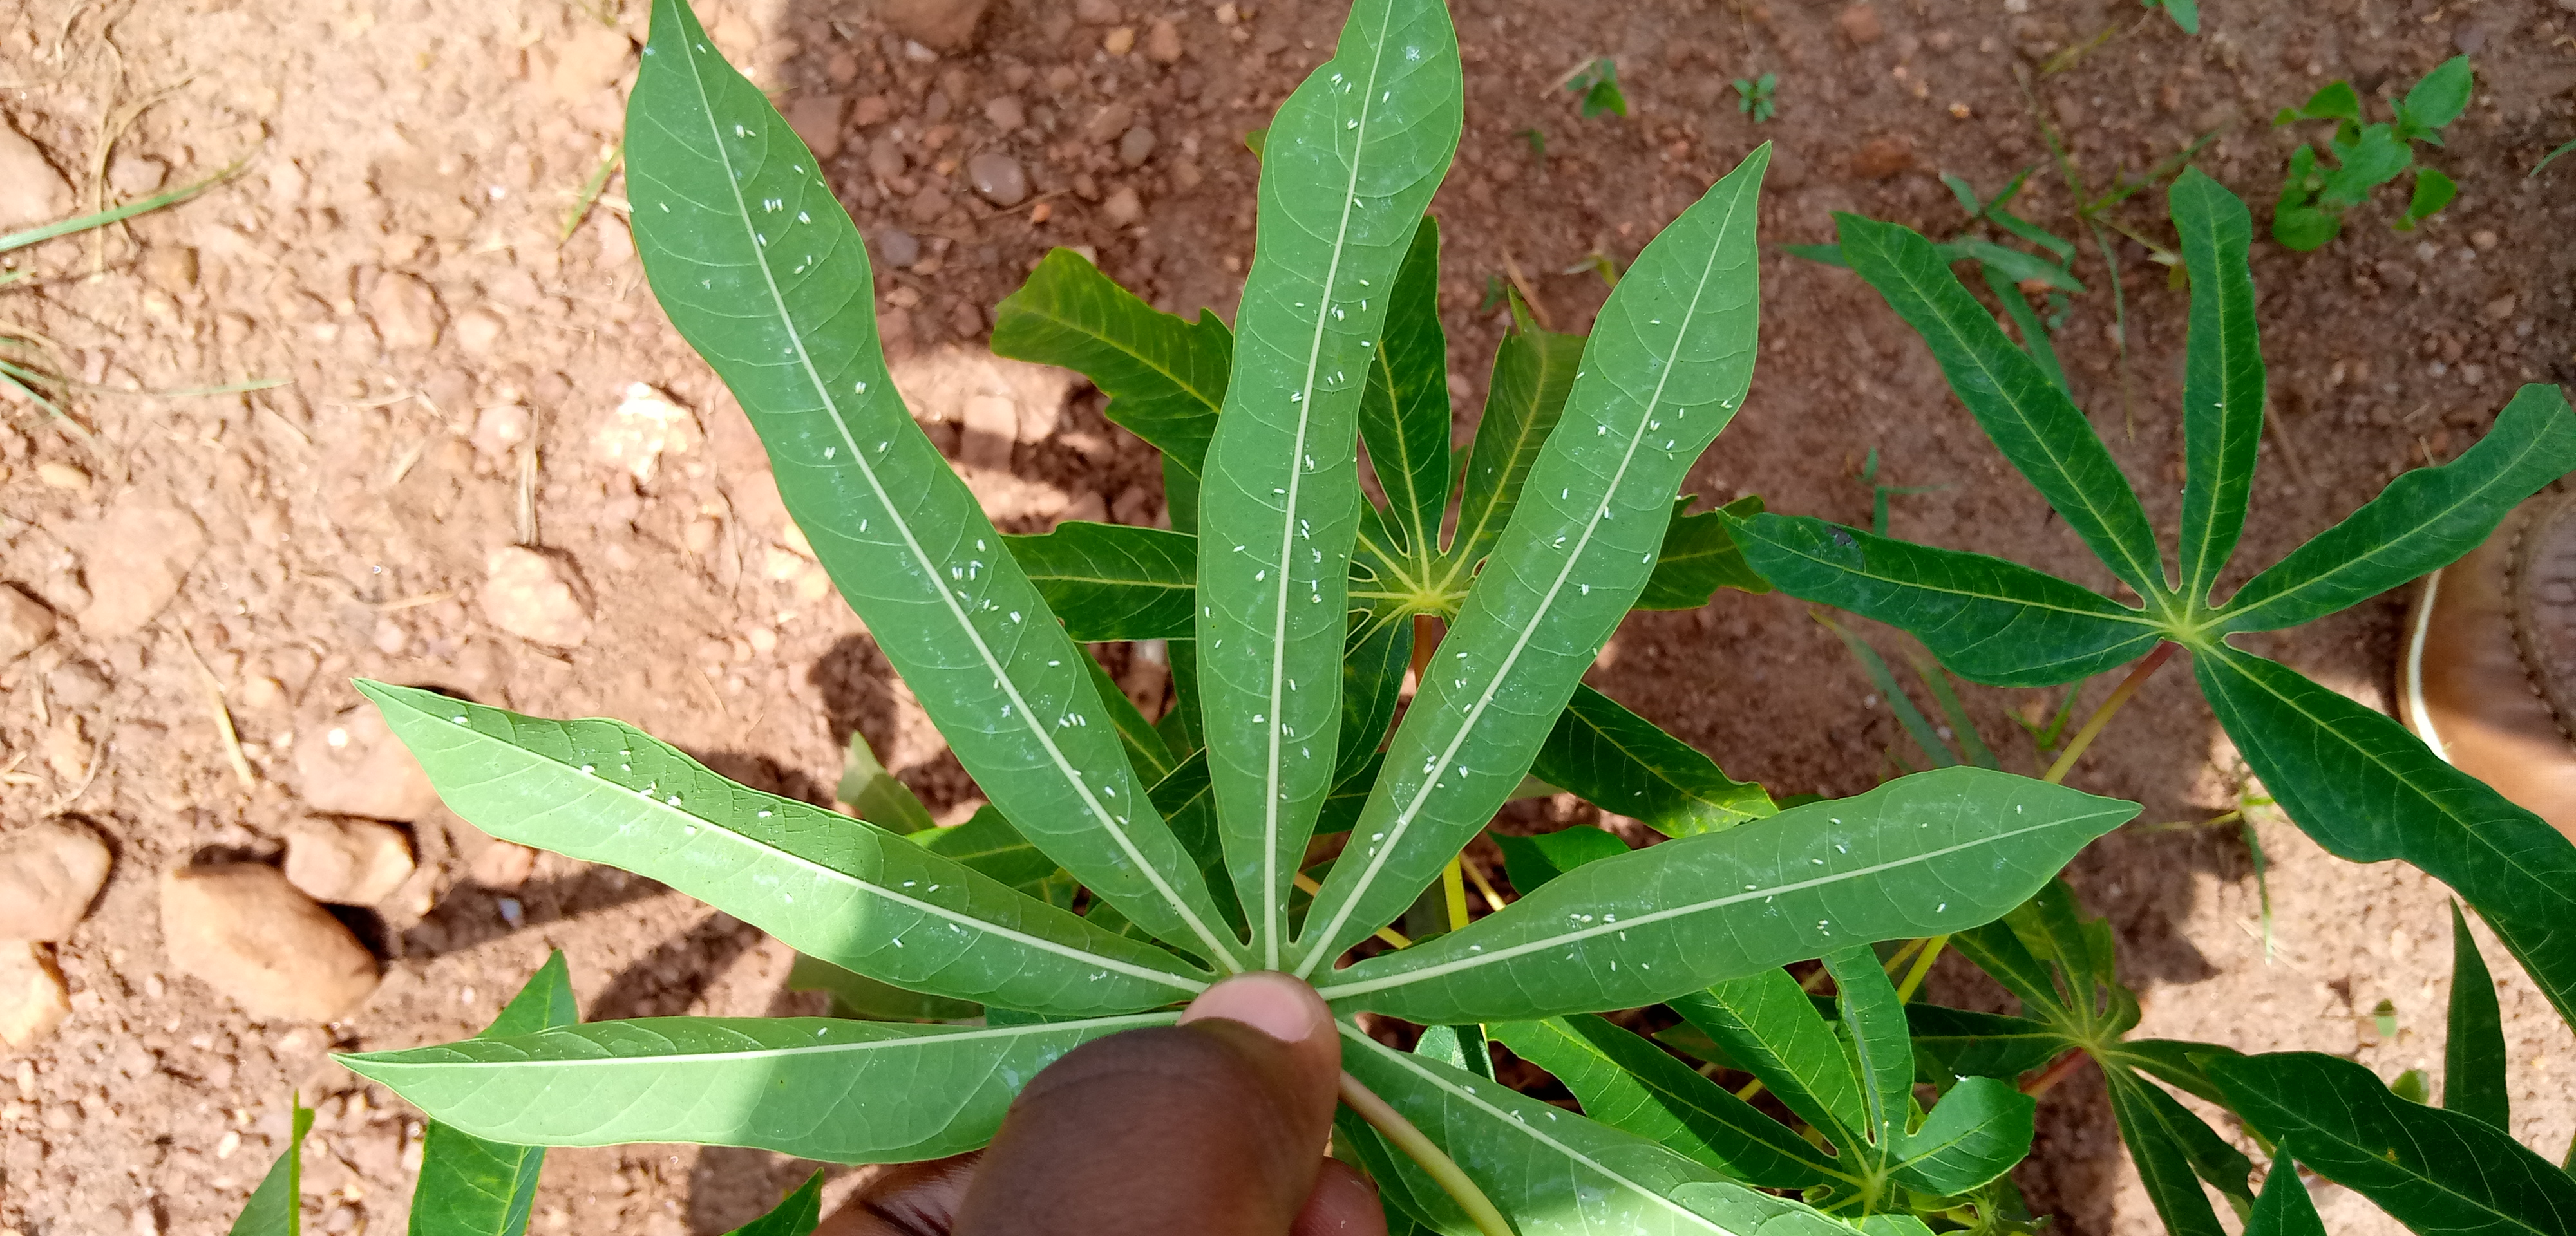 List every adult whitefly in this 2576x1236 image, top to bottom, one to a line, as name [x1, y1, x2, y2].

whitefly [694, 42, 709, 55]
whitefly [1329, 73, 1342, 83]
whitefly [1334, 76, 1344, 88]
whitefly [1344, 79, 1354, 95]
whitefly [1379, 89, 1392, 105]
whitefly [1345, 117, 1355, 126]
whitefly [1346, 120, 1359, 130]
whitefly [734, 121, 746, 141]
whitefly [743, 129, 758, 138]
whitefly [792, 162, 806, 177]
whitefly [1352, 195, 1367, 209]
whitefly [764, 196, 772, 214]
whitefly [775, 197, 786, 213]
whitefly [771, 199, 777, 211]
whitefly [626, 201, 636, 214]
whitefly [657, 201, 672, 215]
whitefly [800, 211, 813, 226]
whitefly [797, 214, 808, 226]
whitefly [757, 231, 770, 248]
whitefly [806, 253, 813, 267]
whitefly [793, 263, 806, 276]
whitefly [1358, 277, 1372, 288]
whitefly [1293, 299, 1307, 310]
whitefly [1360, 299, 1368, 314]
whitefly [1336, 308, 1346, 323]
whitefly [1647, 315, 1665, 328]
whitefly [1359, 338, 1373, 350]
whitefly [1336, 370, 1347, 386]
whitefly [1573, 370, 1589, 382]
whitefly [1326, 374, 1334, 387]
whitefly [860, 380, 867, 395]
whitefly [853, 380, 862, 396]
whitefly [1289, 390, 1302, 398]
whitefly [1290, 394, 1304, 404]
whitefly [1719, 398, 1729, 407]
whitefly [1724, 402, 1734, 410]
whitefly [1676, 406, 1685, 420]
whitefly [1649, 416, 1655, 430]
whitefly [1653, 419, 1661, 432]
whitefly [1595, 420, 1608, 437]
whitefly [1664, 437, 1678, 451]
whitefly [876, 440, 889, 456]
whitefly [822, 444, 832, 458]
whitefly [828, 445, 837, 461]
whitefly [1666, 451, 1676, 462]
whitefly [1303, 453, 1311, 468]
whitefly [1310, 458, 1316, 472]
whitefly [1484, 466, 1493, 476]
whitefly [1559, 485, 1569, 502]
whitefly [1272, 486, 1287, 496]
whitefly [1603, 503, 1611, 521]
whitefly [858, 515, 871, 536]
whitefly [1300, 517, 1311, 531]
whitefly [1300, 528, 1312, 542]
whitefly [1553, 534, 1567, 545]
whitefly [975, 536, 987, 553]
whitefly [1231, 542, 1247, 555]
whitefly [1550, 542, 1563, 550]
whitefly [1309, 546, 1326, 566]
whitefly [1641, 550, 1653, 565]
whitefly [951, 565, 958, 582]
whitefly [958, 566, 965, 582]
whitefly [969, 566, 978, 582]
whitefly [1251, 566, 1267, 583]
whitefly [1310, 577, 1319, 593]
whitefly [1579, 581, 1587, 596]
whitefly [954, 588, 969, 601]
whitefly [1310, 594, 1325, 606]
whitefly [981, 597, 992, 611]
whitefly [1203, 603, 1212, 621]
whitefly [990, 604, 1003, 614]
whitefly [1014, 610, 1023, 621]
whitefly [1009, 611, 1019, 625]
whitefly [1212, 637, 1224, 650]
whitefly [1589, 646, 1600, 658]
whitefly [1454, 650, 1472, 661]
whitefly [1046, 658, 1063, 669]
whitefly [992, 675, 1000, 691]
whitefly [1288, 675, 1300, 693]
whitefly [1454, 677, 1463, 691]
whitefly [1461, 700, 1473, 714]
whitefly [998, 702, 1014, 720]
whitefly [1067, 711, 1079, 727]
whitefly [1251, 712, 1264, 718]
whitefly [451, 713, 470, 726]
whitefly [1076, 713, 1090, 729]
whitefly [1056, 716, 1071, 729]
whitefly [1251, 718, 1266, 724]
whitefly [1281, 721, 1289, 737]
whitefly [1287, 724, 1296, 740]
whitefly [618, 748, 634, 757]
whitefly [1421, 761, 1432, 772]
whitefly [620, 762, 632, 773]
whitefly [580, 763, 598, 774]
whitefly [1425, 763, 1435, 776]
whitefly [1457, 765, 1466, 780]
whitefly [1462, 765, 1470, 776]
whitefly [650, 780, 658, 791]
whitefly [1434, 781, 1447, 791]
whitefly [1103, 784, 1120, 801]
whitefly [638, 787, 655, 796]
whitefly [1632, 789, 1643, 798]
whitefly [1277, 791, 1291, 803]
whitefly [669, 794, 682, 801]
whitefly [667, 798, 682, 807]
whitefly [2014, 802, 2024, 816]
whitefly [755, 808, 775, 819]
whitefly [1114, 813, 1132, 827]
whitefly [1828, 815, 1843, 827]
whitefly [1372, 831, 1387, 843]
whitefly [1833, 841, 1849, 857]
whitefly [1366, 844, 1378, 861]
whitefly [1810, 856, 1826, 866]
whitefly [900, 877, 918, 888]
whitefly [927, 882, 941, 894]
whitefly [1742, 883, 1759, 892]
whitefly [1763, 894, 1774, 906]
whitefly [1933, 900, 1947, 915]
whitefly [1567, 910, 1580, 922]
whitefly [1603, 912, 1616, 919]
whitefly [1581, 913, 1589, 924]
whitefly [1584, 915, 1593, 923]
whitefly [1600, 917, 1618, 924]
whitefly [1816, 917, 1830, 925]
whitefly [947, 921, 962, 934]
whitefly [1616, 927, 1630, 943]
whitefly [1820, 928, 1832, 937]
whitefly [891, 935, 905, 950]
whitefly [1466, 942, 1483, 953]
whitefly [1608, 957, 1618, 974]
whitefly [1639, 960, 1652, 972]
whitefly [815, 1024, 829, 1038]
whitefly [1952, 1071, 1969, 1083]
whitefly [1459, 1083, 1477, 1096]
whitefly [1508, 1109, 1520, 1117]
whitefly [1542, 1109, 1560, 1124]
whitefly [1515, 1114, 1526, 1124]